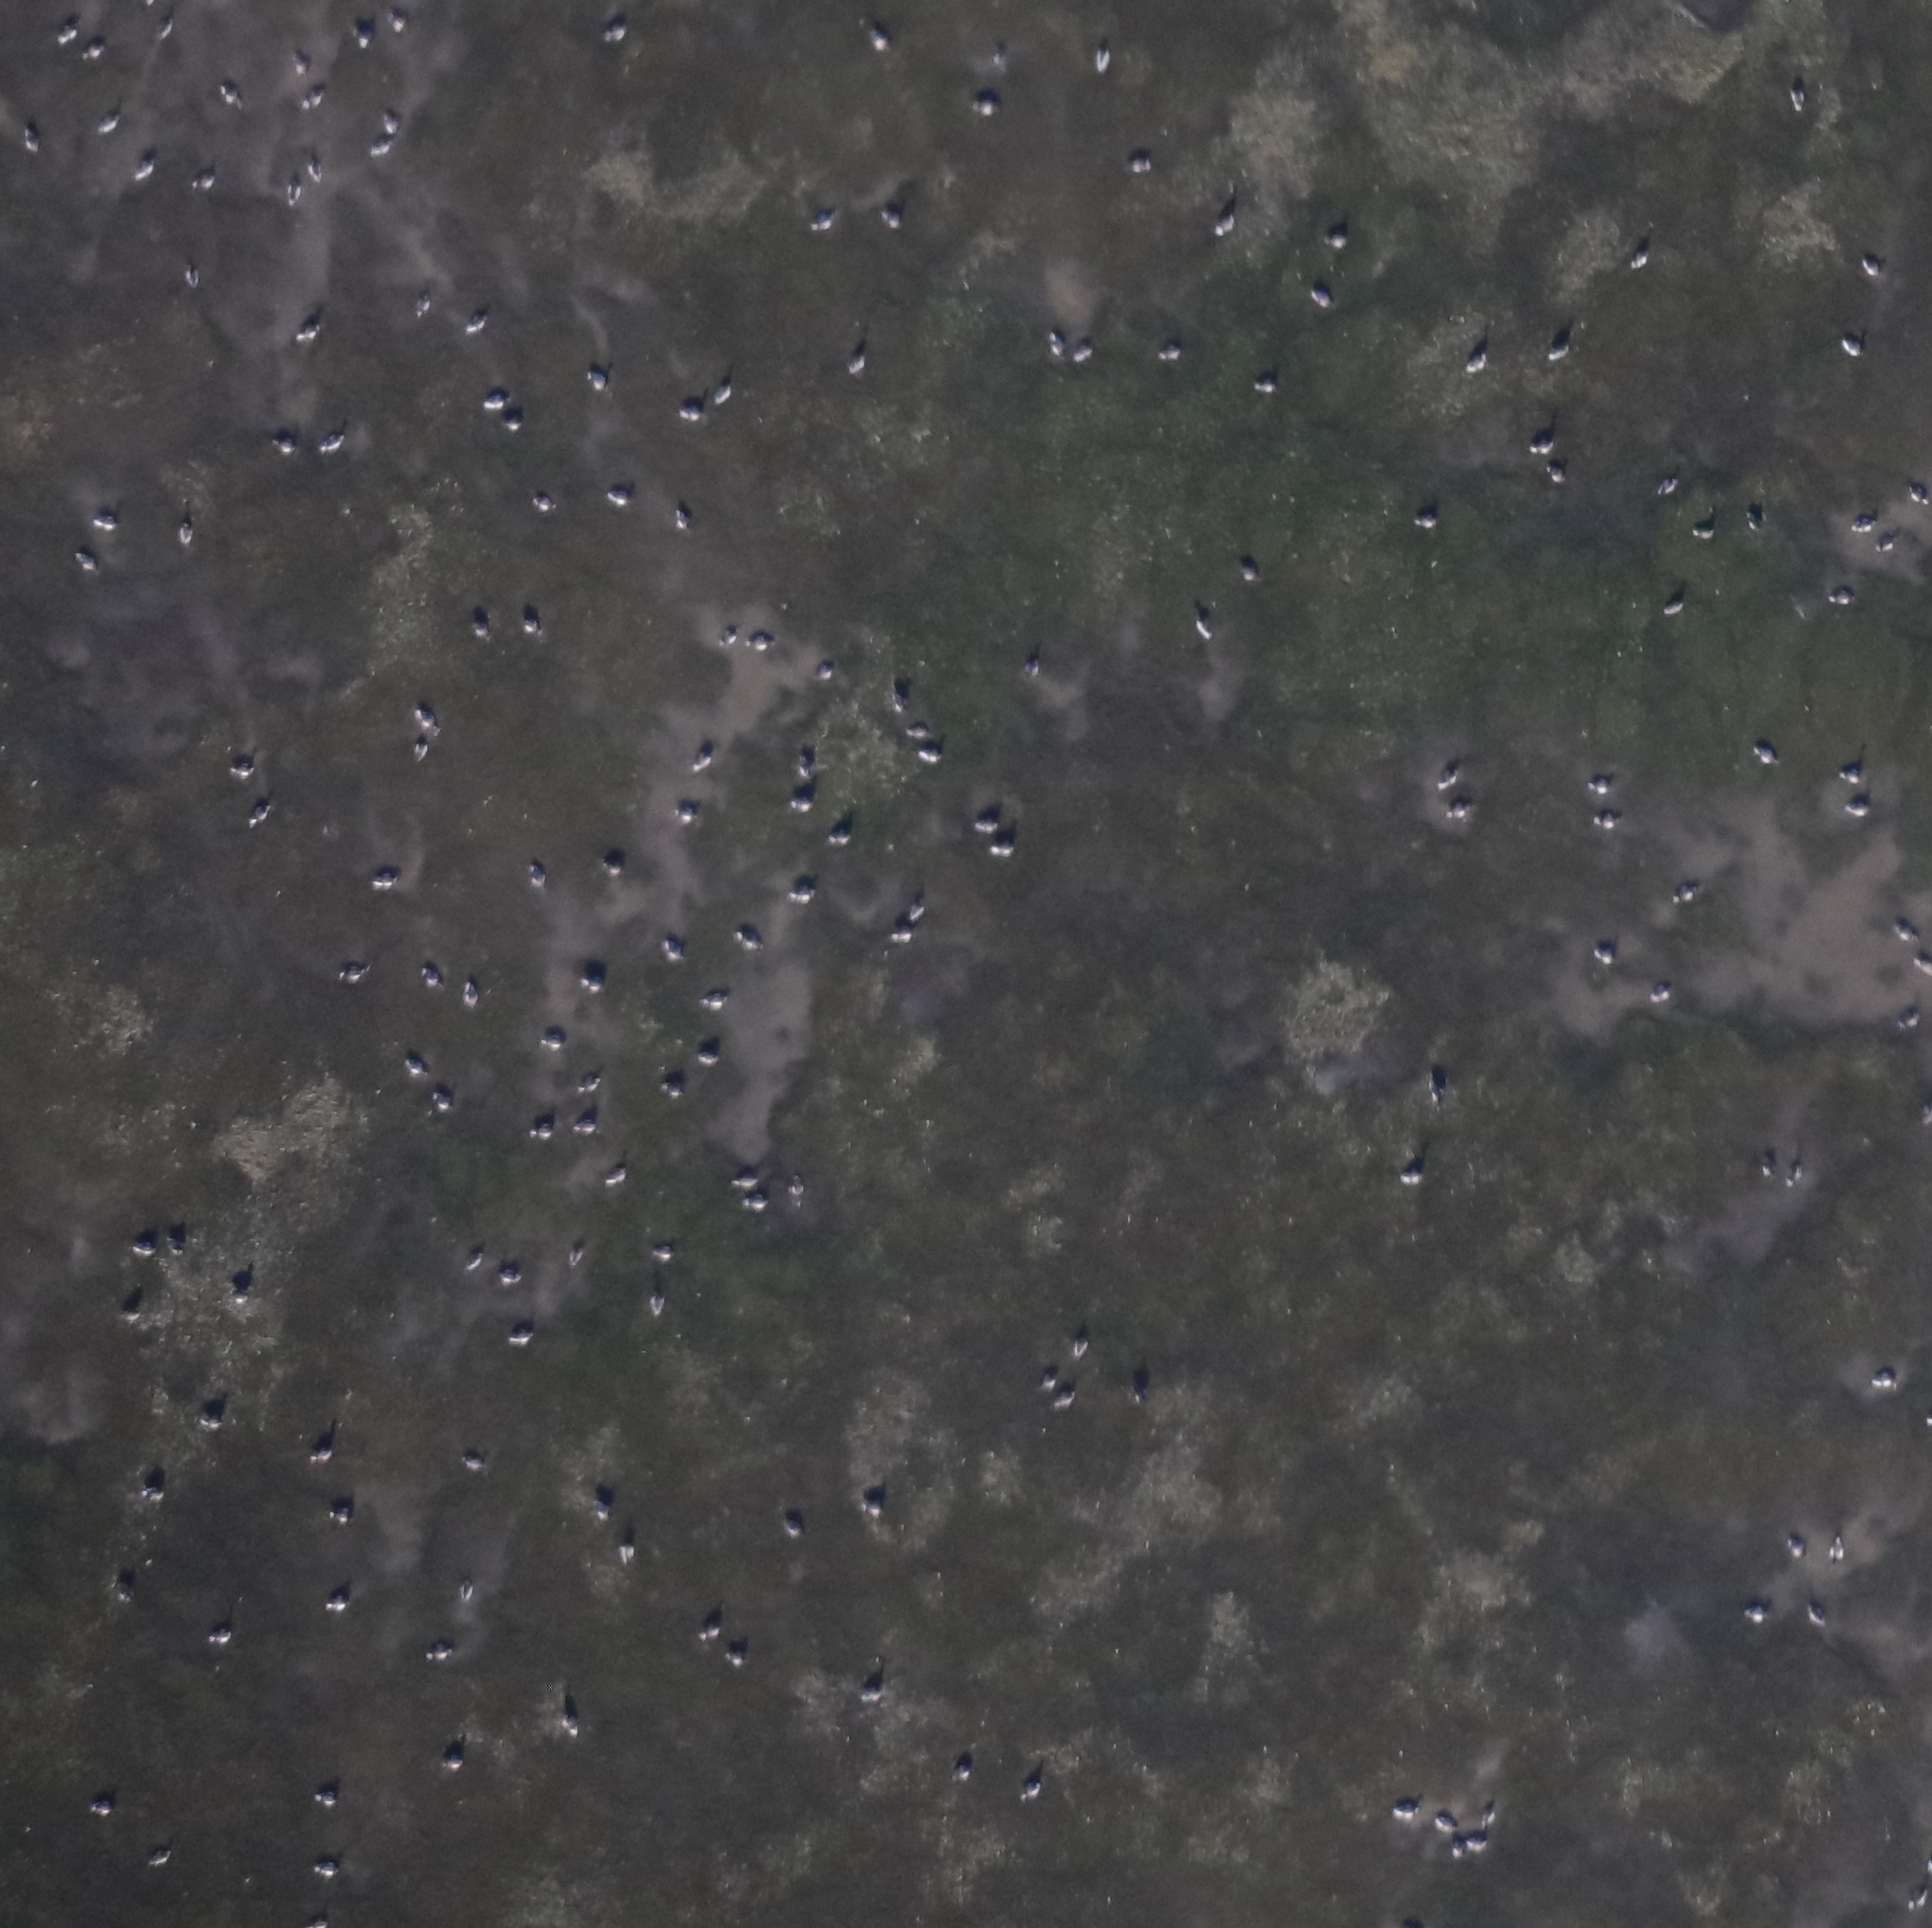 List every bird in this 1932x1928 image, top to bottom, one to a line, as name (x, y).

brant (404, 20)
brant (66, 24)
brant (161, 26)
brant (368, 28)
brant (619, 31)
brant (880, 39)
brant (107, 52)
brant (306, 55)
brant (1112, 56)
brant (1001, 57)
brant (241, 91)
brant (319, 92)
brant (1797, 96)
brant (991, 101)
brant (391, 113)
brant (112, 122)
brant (32, 144)
brant (377, 157)
brant (1138, 158)
brant (138, 160)
brant (322, 167)
brant (212, 177)
brant (301, 206)
brant (896, 218)
brant (819, 221)
brant (1216, 233)
brant (1336, 240)
brant (1643, 251)
brant (1864, 271)
brant (203, 273)
brant (424, 306)
brant (1323, 306)
brant (481, 325)
brant (310, 331)
brant (1058, 337)
brant (1859, 343)
brant (1563, 345)
brant (1094, 349)
brant (1165, 363)
brant (860, 364)
brant (1478, 368)
brant (1258, 377)
brant (602, 378)
brant (733, 395)
brant (493, 399)
brant (691, 422)
brant (522, 430)
brant (330, 442)
brant (1539, 442)
brant (286, 443)
brant (1562, 478)
brant (1923, 486)
brant (1667, 489)
brant (633, 497)
brant (564, 500)
brant (1866, 512)
brant (1767, 518)
brant (1423, 525)
brant (686, 527)
brant (115, 528)
brant (203, 532)
brant (1699, 534)
brant (1891, 548)
brant (94, 569)
brant (1256, 571)
brant (1848, 597)
brant (1665, 598)
brant (546, 625)
brant (488, 631)
brant (1210, 631)
brant (721, 638)
brant (771, 638)
brant (1036, 669)
brant (829, 678)
brant (895, 710)
brant (428, 718)
brant (912, 732)
brant (424, 750)
brant (242, 756)
brant (1766, 758)
brant (700, 760)
brant (810, 760)
brant (930, 763)
brant (1852, 774)
brant (1445, 776)
brant (1590, 776)
brant (809, 803)
brant (688, 809)
brant (1860, 812)
brant (264, 813)
brant (1464, 813)
brant (987, 822)
brant (1607, 823)
brant (844, 847)
brant (1001, 849)
brant (619, 859)
brant (386, 878)
brant (544, 878)
brant (804, 892)
brant (1685, 902)
brant (920, 911)
brant (1913, 932)
brant (899, 939)
brant (756, 941)
brant (1606, 942)
brant (672, 952)
brant (433, 969)
brant (1928, 970)
brant (360, 973)
brant (596, 976)
brant (716, 994)
brant (1660, 996)
brant (473, 1000)
brant (1917, 1023)
brant (557, 1039)
brant (709, 1049)
brant (418, 1063)
brant (678, 1077)
brant (587, 1080)
brant (1433, 1097)
brant (446, 1105)
brant (595, 1130)
brant (547, 1132)
brant (1766, 1165)
brant (611, 1174)
brant (1796, 1176)
brant (1414, 1177)
brant (748, 1185)
brant (809, 1185)
brant (764, 1217)
brant (138, 1244)
brant (179, 1248)
brant (583, 1253)
brant (672, 1257)
brant (475, 1263)
brant (504, 1274)
brant (240, 1294)
brant (657, 1308)
brant (132, 1314)
brant (522, 1331)
brant (1081, 1350)
brant (1892, 1372)
brant (1050, 1376)
brant (1147, 1397)
brant (1068, 1398)
brant (212, 1417)
brant (329, 1458)
brant (481, 1464)
brant (150, 1491)
brant (351, 1505)
brant (605, 1505)
brant (873, 1508)
brant (800, 1527)
brant (1799, 1546)
brant (1848, 1555)
brant (633, 1557)
brant (133, 1595)
brant (334, 1595)
brant (455, 1597)
brant (1756, 1613)
brant (1820, 1616)
brant (717, 1618)
brant (231, 1627)
brant (739, 1655)
brant (454, 1660)
brant (869, 1687)
brant (571, 1723)
brant (454, 1763)
brant (964, 1772)
brant (1041, 1790)
brant (324, 1796)
brant (107, 1807)
brant (1393, 1807)
brant (1494, 1814)
brant (1439, 1818)
brant (1476, 1842)
brant (168, 1853)
brant (1450, 1853)
brant (338, 1873)
brant (1915, 1892)